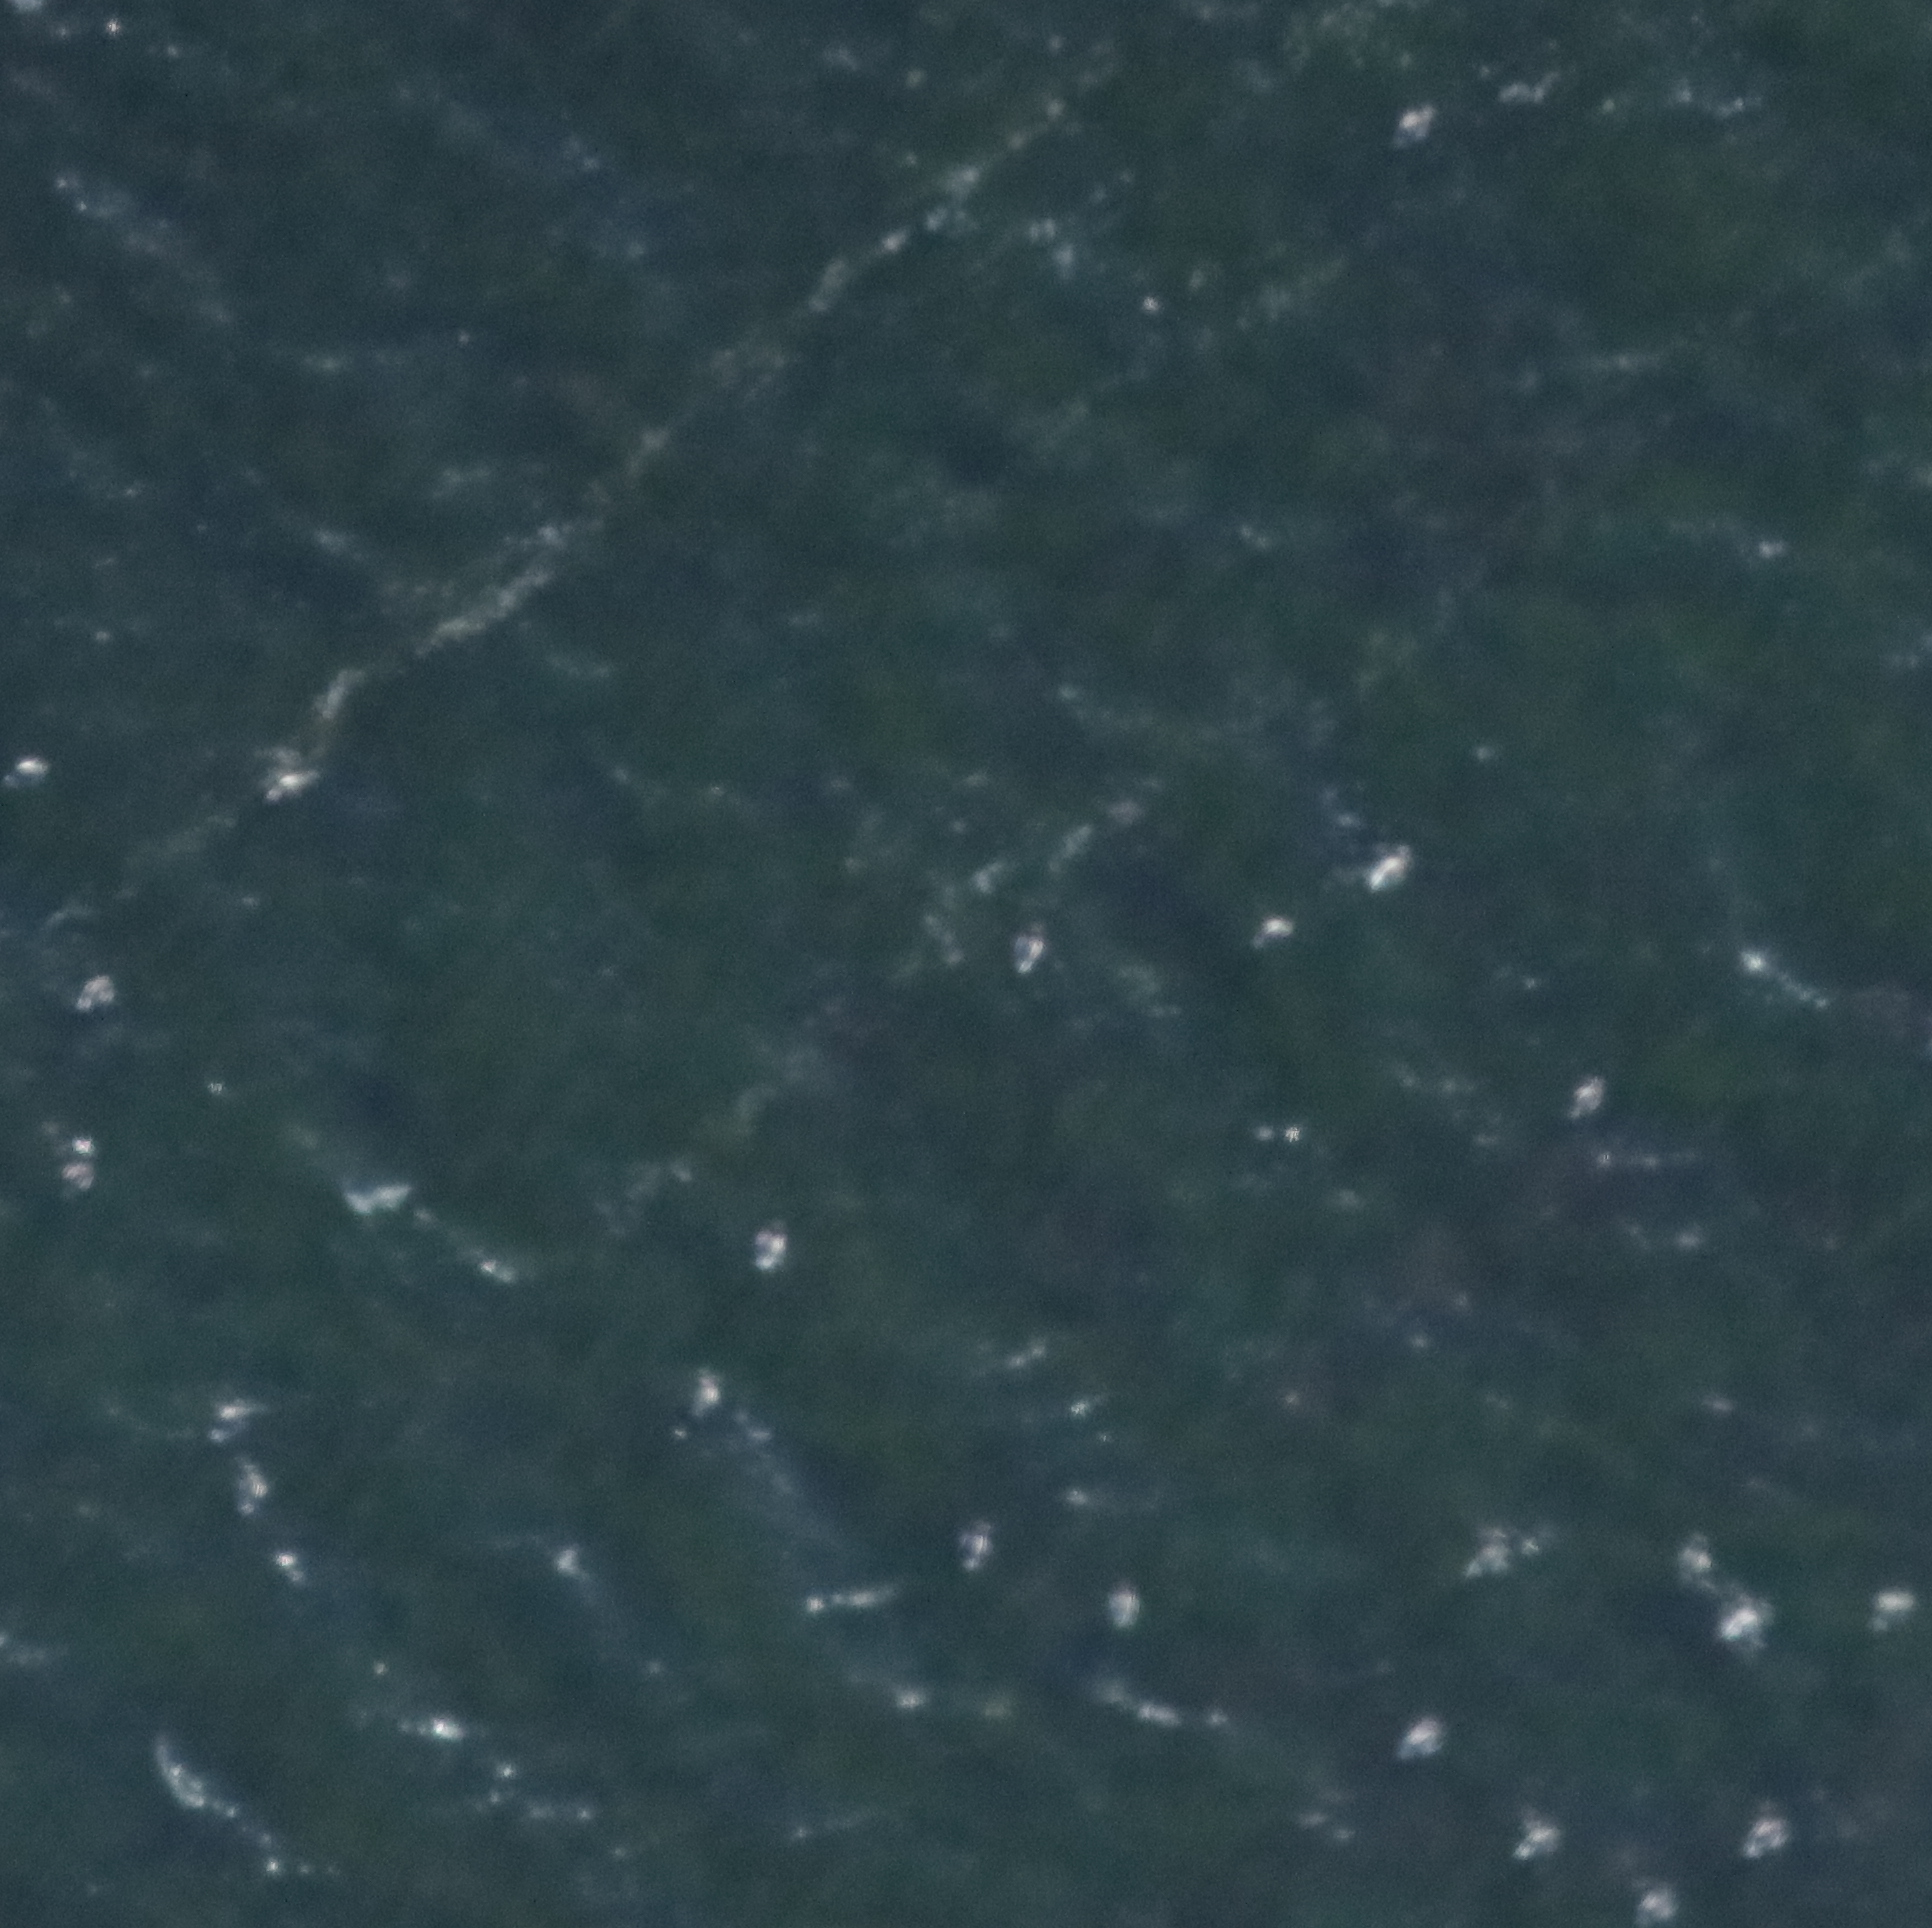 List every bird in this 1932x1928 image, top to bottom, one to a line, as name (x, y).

brant (1417, 131)
brant (25, 773)
brant (288, 789)
brant (1392, 872)
brant (1028, 948)
brant (101, 993)
brant (1589, 1103)
brant (79, 1175)
brant (768, 1245)
other bird (704, 1394)
brant (247, 1488)
brant (969, 1543)
brant (1692, 1561)
brant (1489, 1563)
brant (1122, 1605)
brant (1891, 1610)
brant (1744, 1624)
brant (1419, 1745)
brant (1767, 1839)
brant (1536, 1844)
brant (1659, 1907)